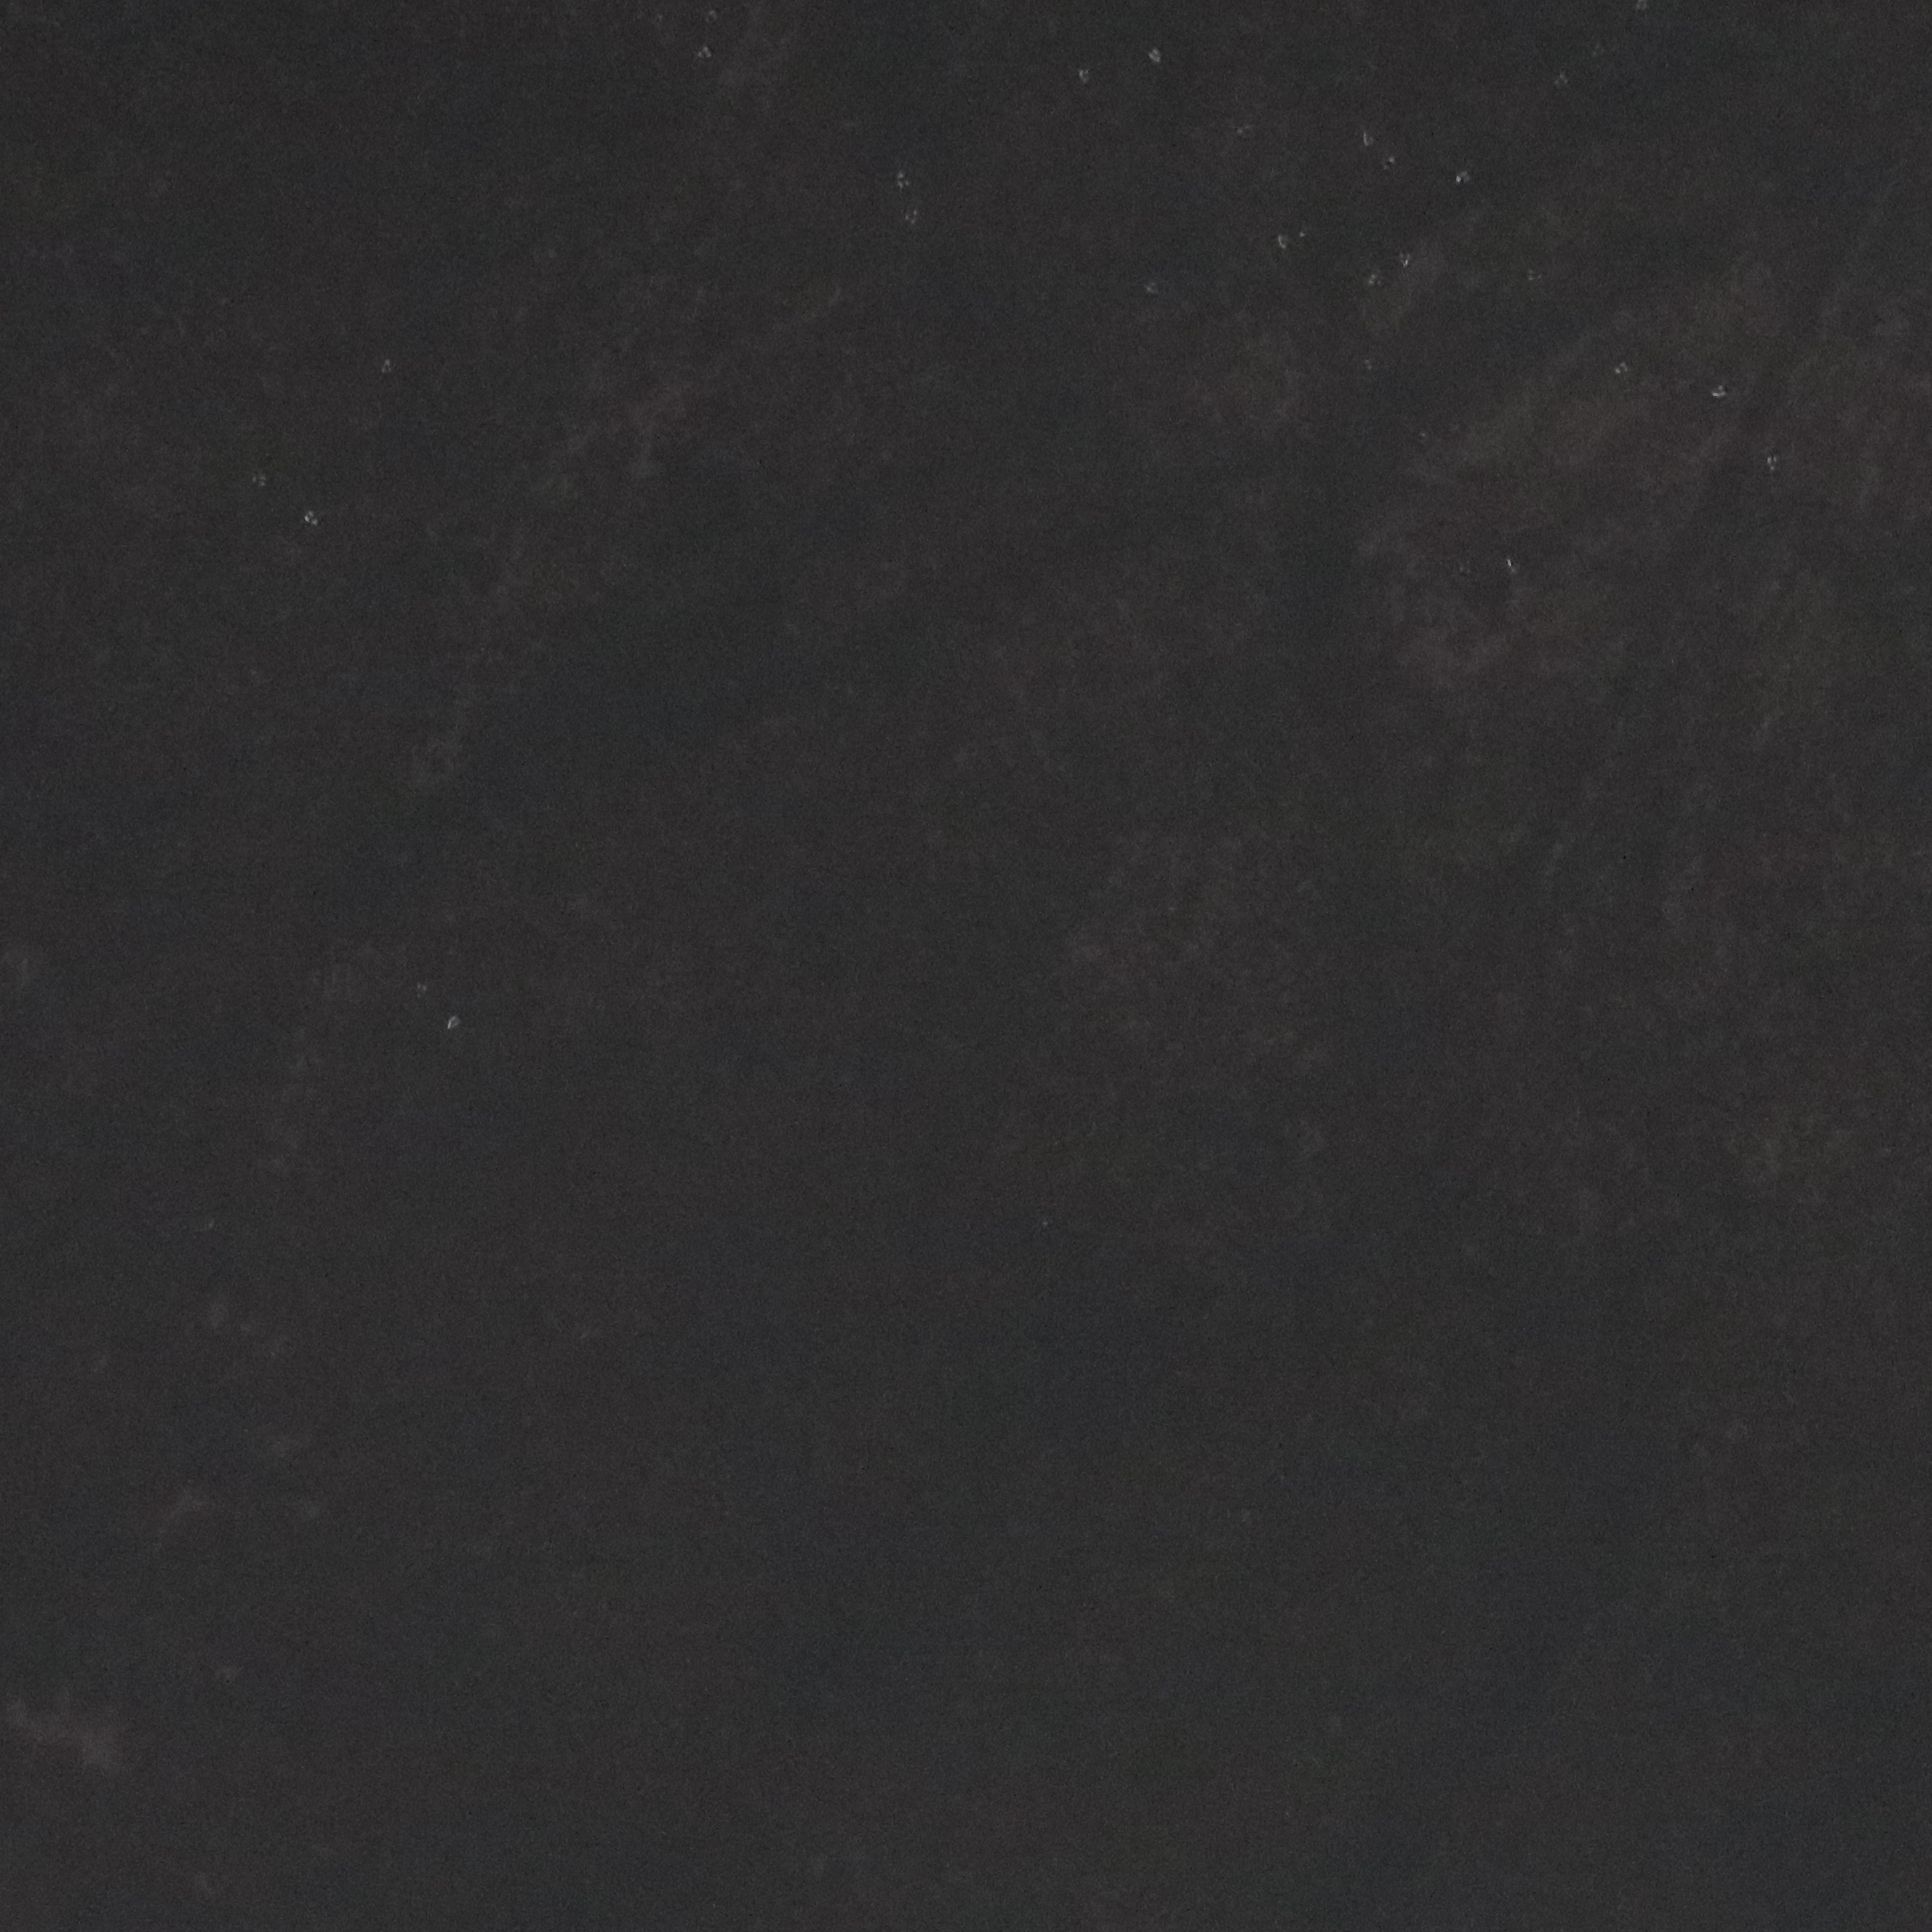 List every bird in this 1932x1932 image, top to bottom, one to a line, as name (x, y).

brant (1641, 8)
brant (710, 14)
brant (1601, 46)
brant (703, 51)
brant (1154, 53)
brant (1089, 72)
brant (1562, 83)
brant (1245, 130)
brant (1369, 139)
brant (1387, 170)
brant (1467, 179)
brant (906, 180)
brant (912, 214)
brant (1308, 232)
brant (1287, 240)
brant (1412, 260)
brant (1535, 269)
brant (1380, 281)
brant (1151, 284)
brant (1370, 359)
brant (385, 366)
brant (1621, 374)
brant (1717, 389)
brant (1427, 436)
brant (1772, 468)
brant (257, 480)
brant (309, 516)
brant (1512, 566)
brant (420, 989)
brant (453, 1021)